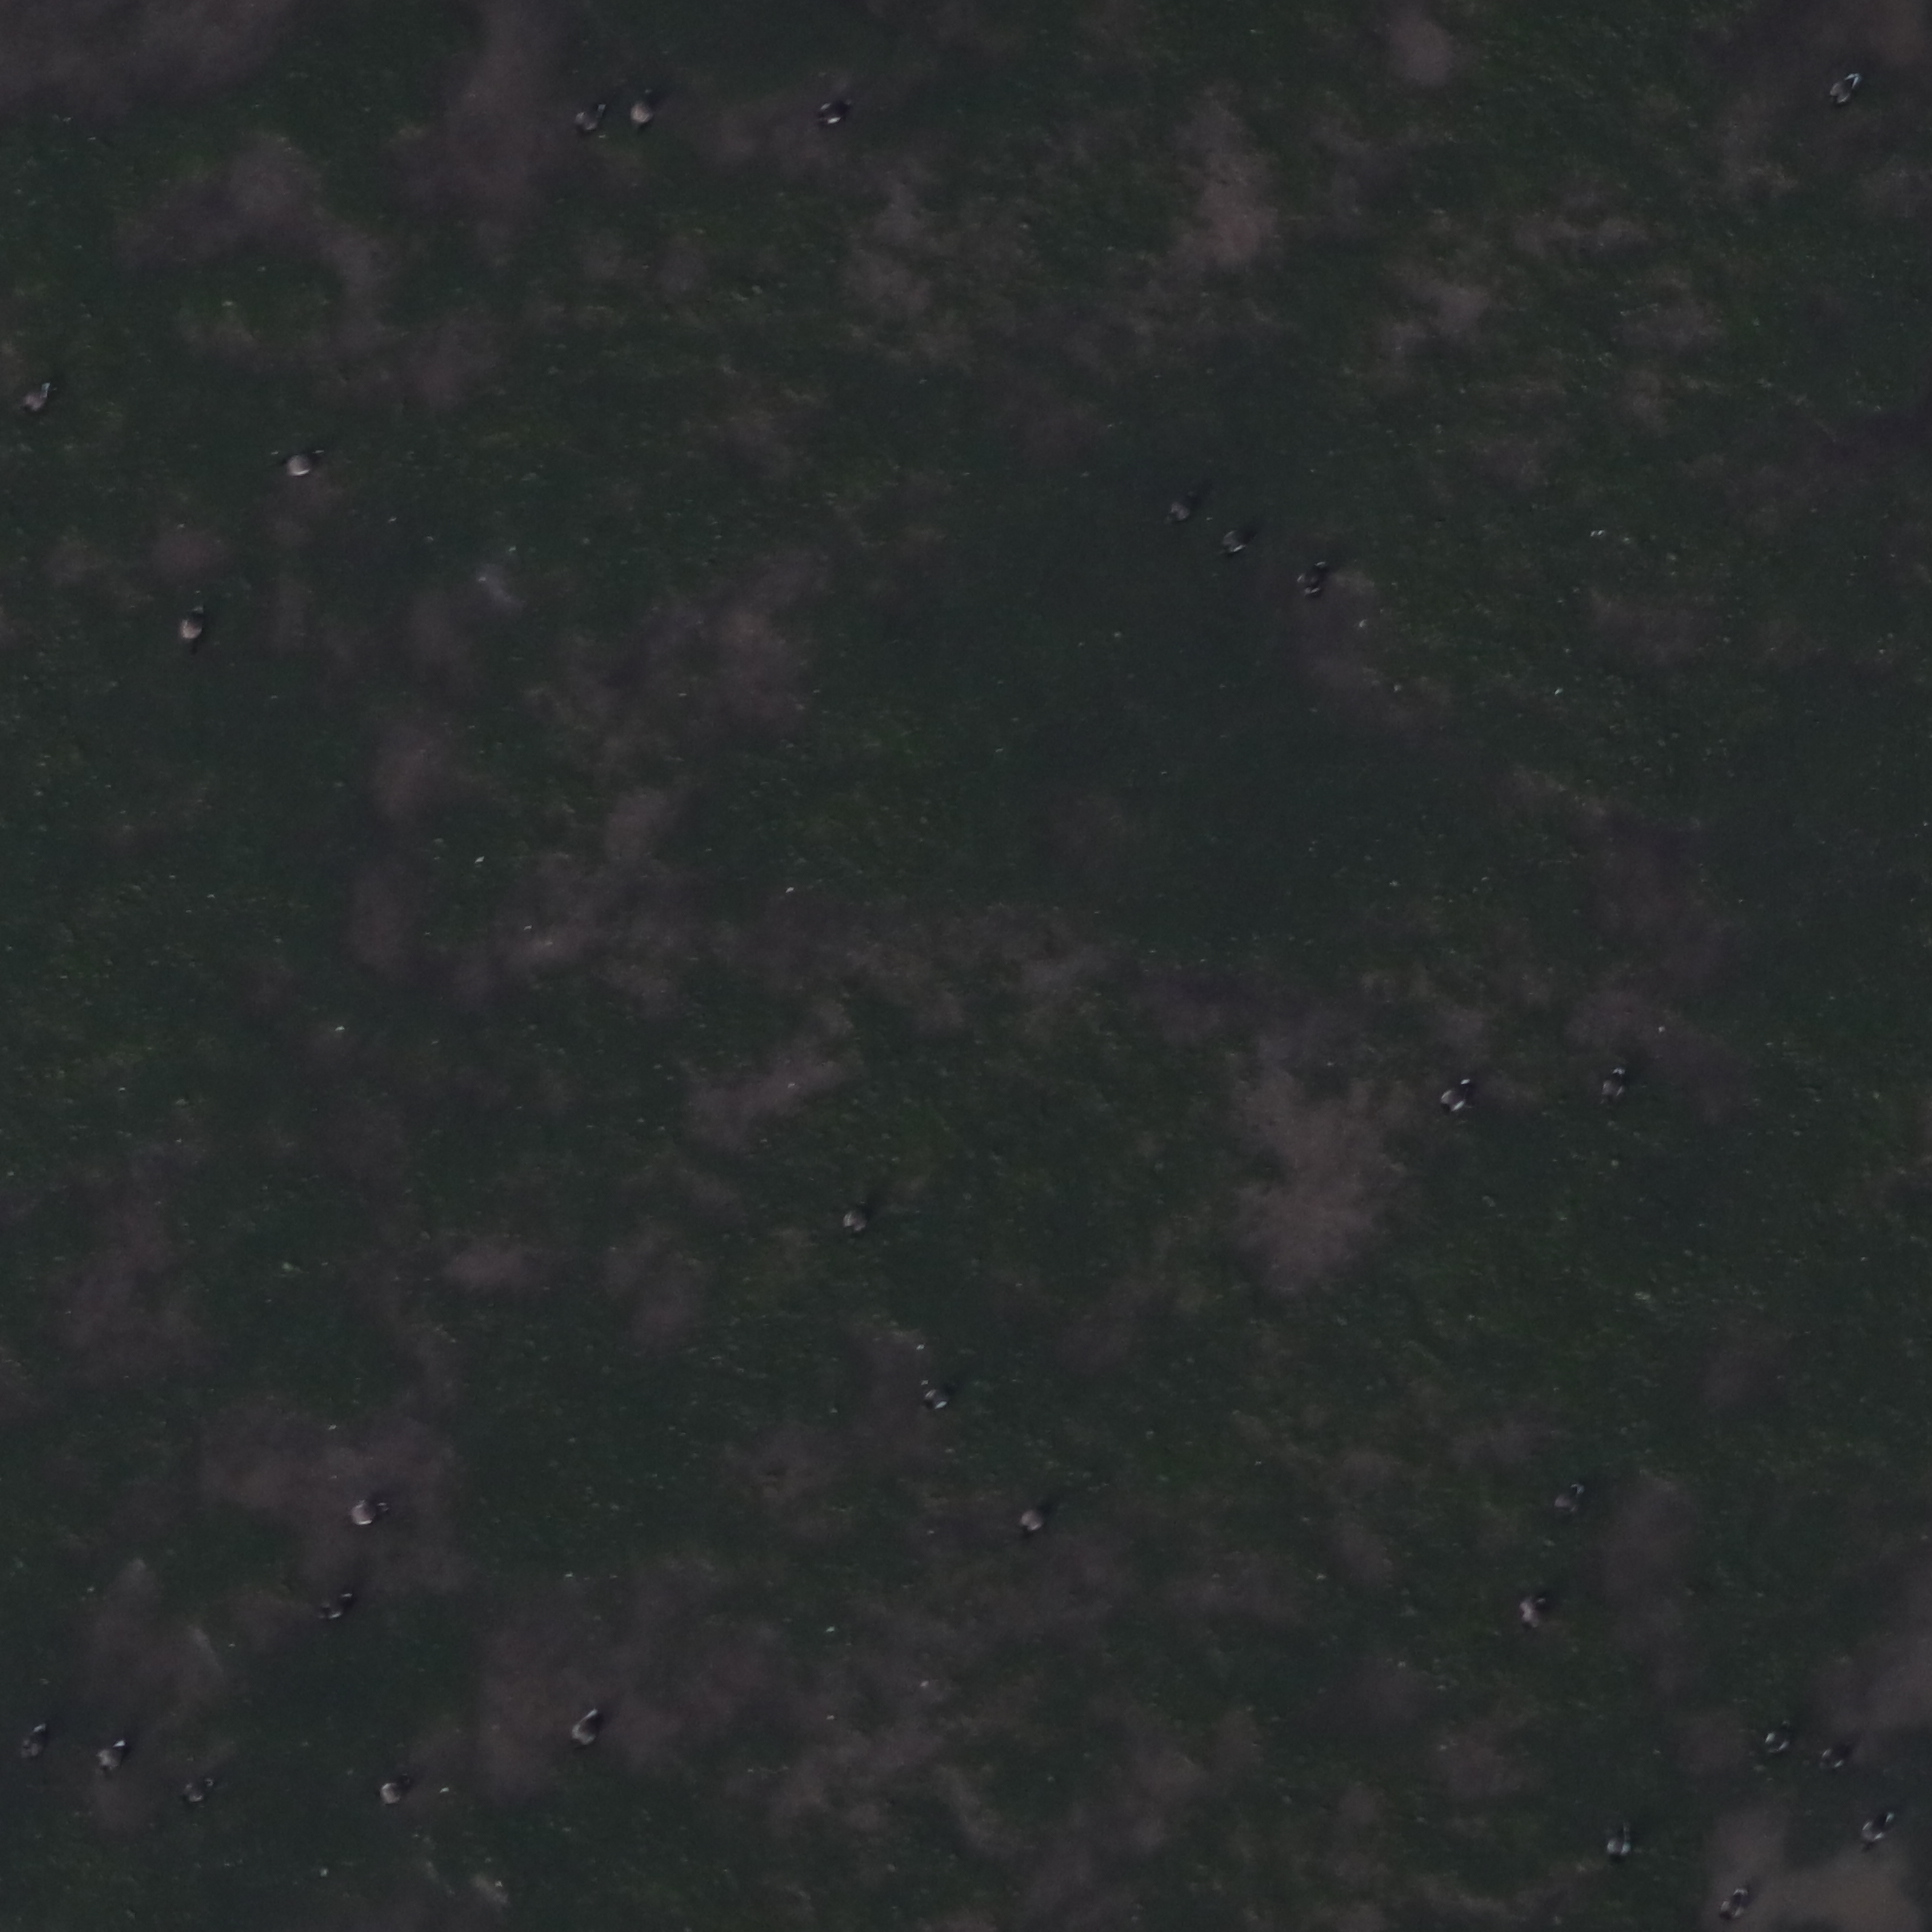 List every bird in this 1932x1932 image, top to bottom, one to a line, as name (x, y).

brant (1845, 91)
brant (644, 110)
brant (833, 112)
brant (588, 121)
brant (37, 399)
brant (300, 466)
brant (1174, 511)
brant (1231, 542)
brant (1317, 583)
brant (196, 627)
brant (1614, 1086)
brant (1456, 1097)
brant (853, 1224)
brant (941, 1395)
brant (1569, 1496)
brant (363, 1512)
brant (1033, 1520)
brant (333, 1603)
brant (1540, 1612)
brant (587, 1729)
brant (30, 1741)
brant (1783, 1742)
brant (113, 1758)
brant (1830, 1764)
brant (391, 1790)
brant (203, 1795)
brant (1876, 1830)
brant (1620, 1842)
brant (1735, 1903)